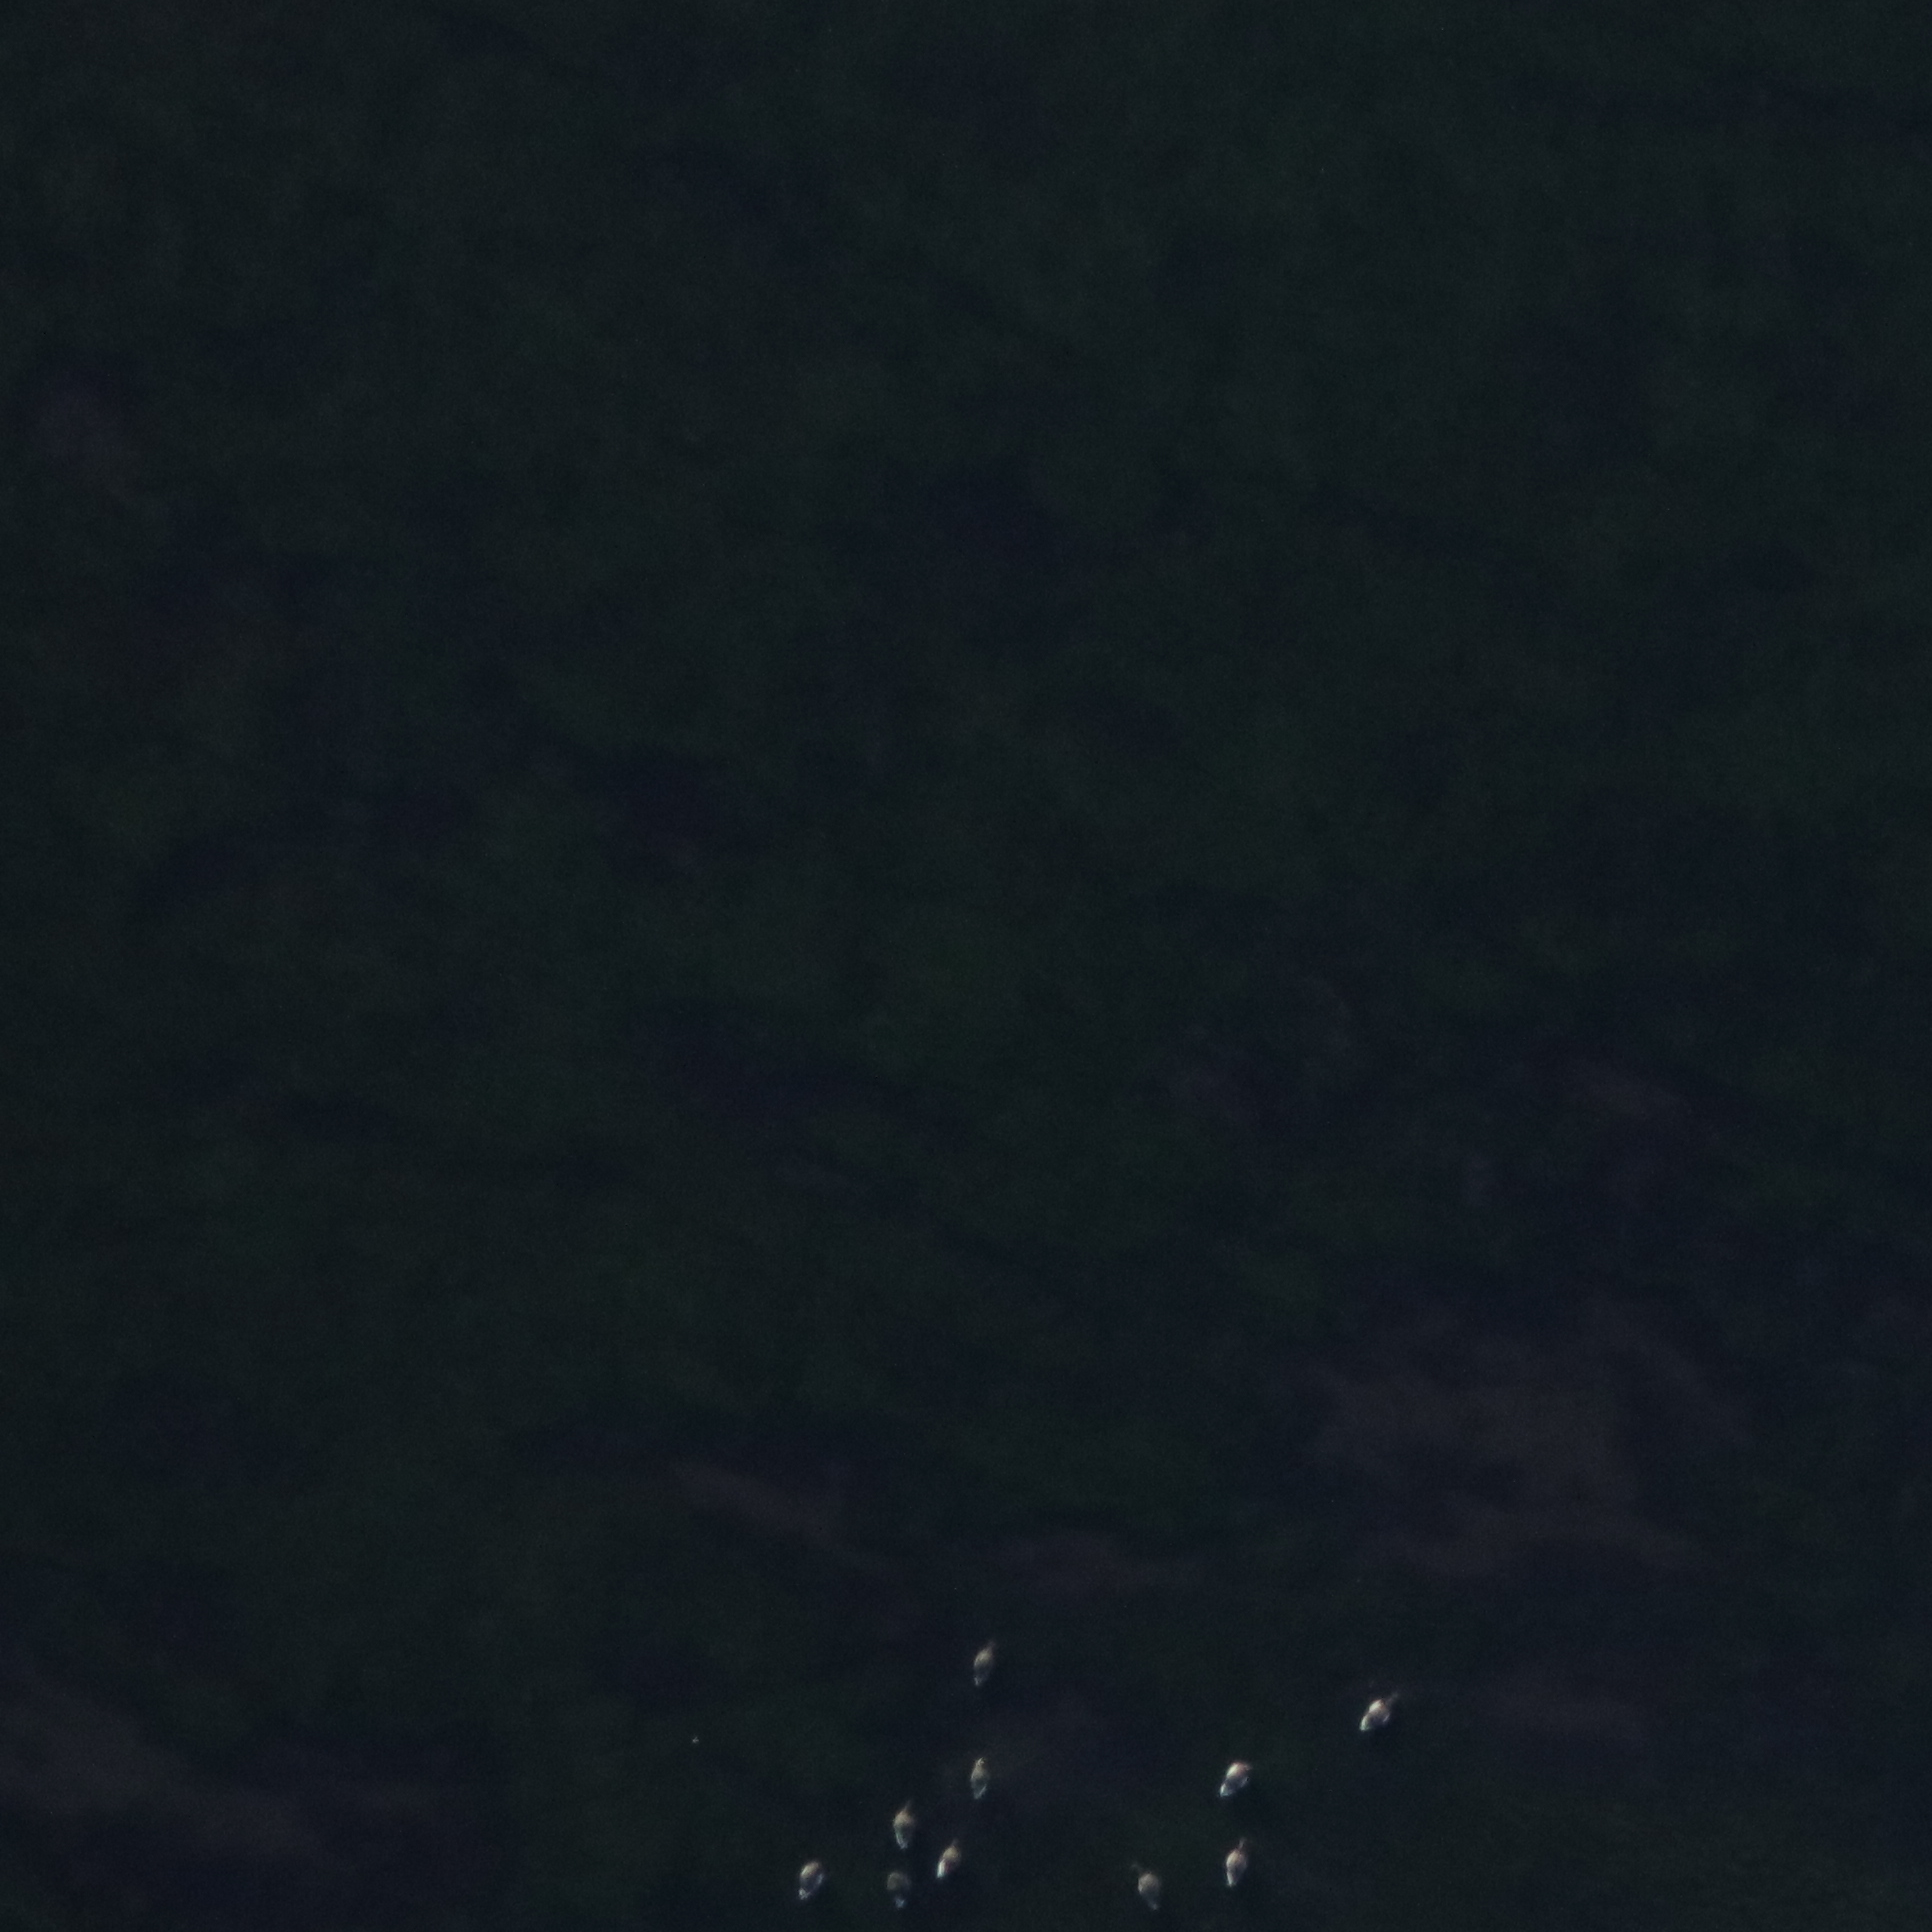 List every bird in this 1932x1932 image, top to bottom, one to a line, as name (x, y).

emperor goose (984, 1666)
emperor goose (1377, 1711)
emperor goose (1239, 1775)
emperor goose (978, 1780)
emperor goose (894, 1822)
emperor goose (949, 1860)
emperor goose (1235, 1860)
emperor goose (812, 1887)
emperor goose (900, 1888)
emperor goose (1148, 1889)